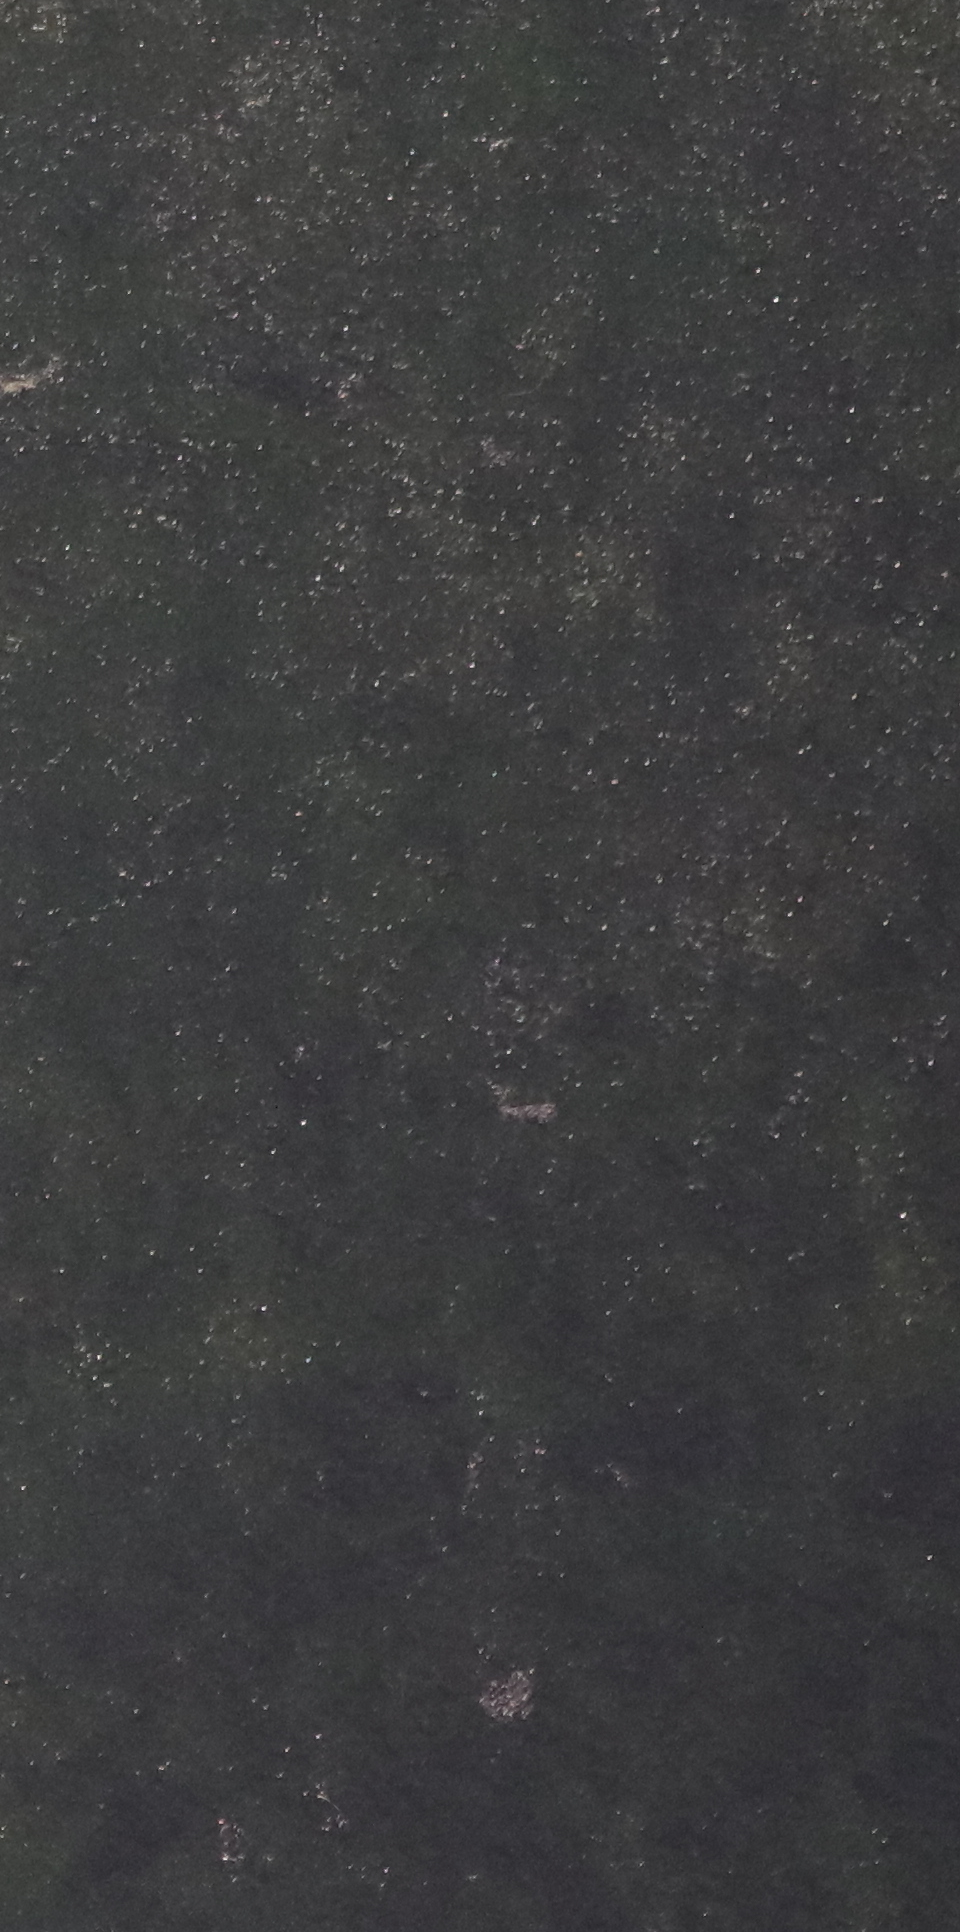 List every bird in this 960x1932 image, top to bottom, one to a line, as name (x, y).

None